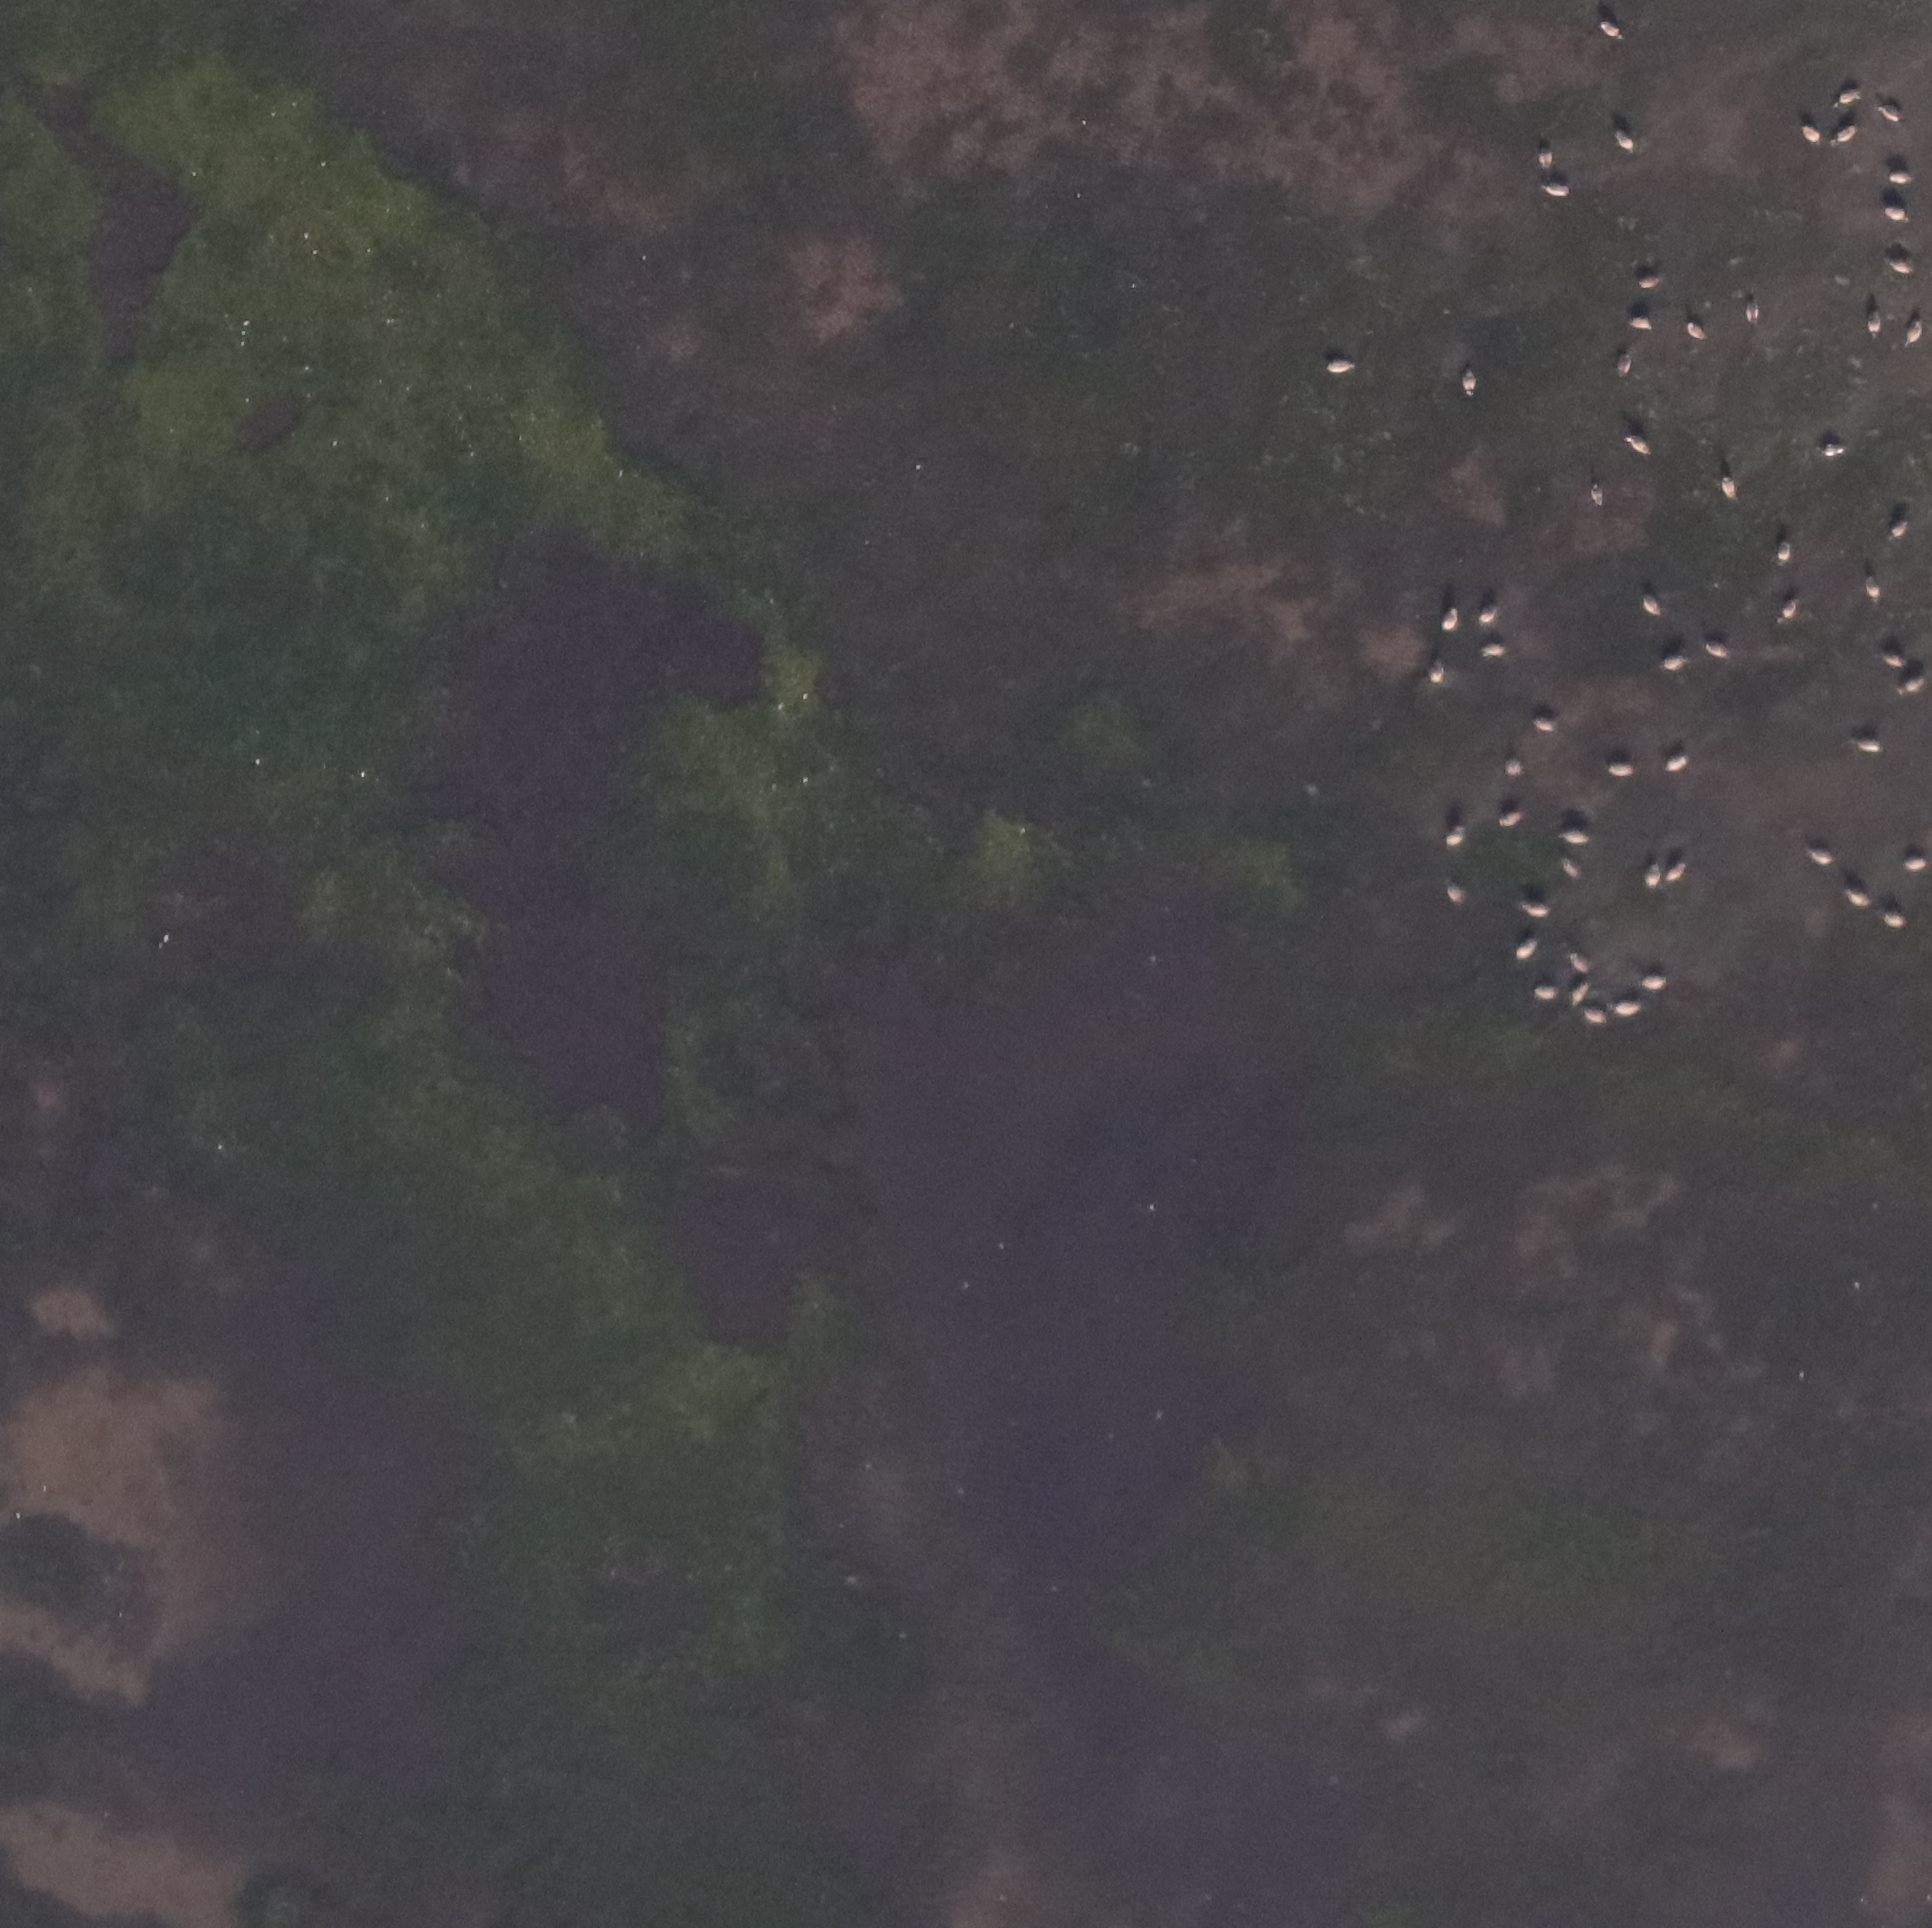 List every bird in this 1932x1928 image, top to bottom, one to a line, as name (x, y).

Canada goose (1611, 29)
Canada goose (1849, 95)
Canada goose (1891, 113)
Canada goose (1814, 134)
Canada goose (1845, 134)
Canada goose (1626, 136)
Canada goose (1542, 152)
Canada goose (1901, 177)
Canada goose (1558, 189)
Canada goose (1895, 212)
Canada goose (1902, 265)
Canada goose (1649, 281)
Canada goose (1753, 313)
Canada goose (1640, 321)
Canada goose (1874, 321)
Canada goose (1916, 328)
Canada goose (1696, 330)
Canada goose (1622, 366)
Canada goose (1340, 367)
Canada goose (1468, 382)
Canada goose (1638, 444)
brant (1830, 452)
Canada goose (1603, 489)
Canada goose (1731, 492)
Canada goose (1901, 531)
Canada goose (1784, 554)
Canada goose (1877, 582)
Canada goose (1651, 605)
Canada goose (1789, 607)
Canada goose (1489, 614)
Canada goose (1451, 618)
Canada goose (1486, 648)
Canada goose (1717, 648)
Canada goose (1895, 659)
Canada goose (1673, 661)
Canada goose (1438, 667)
Canada goose (1912, 686)
Canada goose (1544, 723)
Canada goose (1869, 744)
Canada goose (1677, 762)
Canada goose (1518, 768)
Canada goose (1620, 768)
Canada goose (1511, 820)
Canada goose (1456, 834)
Canada goose (1575, 834)
Canada goose (1820, 855)
Canada goose (1920, 860)
Canada goose (1574, 864)
Canada goose (1646, 871)
Canada goose (1674, 881)
Canada goose (1460, 891)
Canada goose (1858, 897)
Canada goose (1534, 908)
Canada goose (1901, 923)
Canada goose (1524, 944)
Canada goose (1580, 955)
Canada goose (1655, 981)
Canada goose (1549, 986)
Canada goose (1585, 988)
Canada goose (1628, 1007)
Canada goose (1602, 1016)